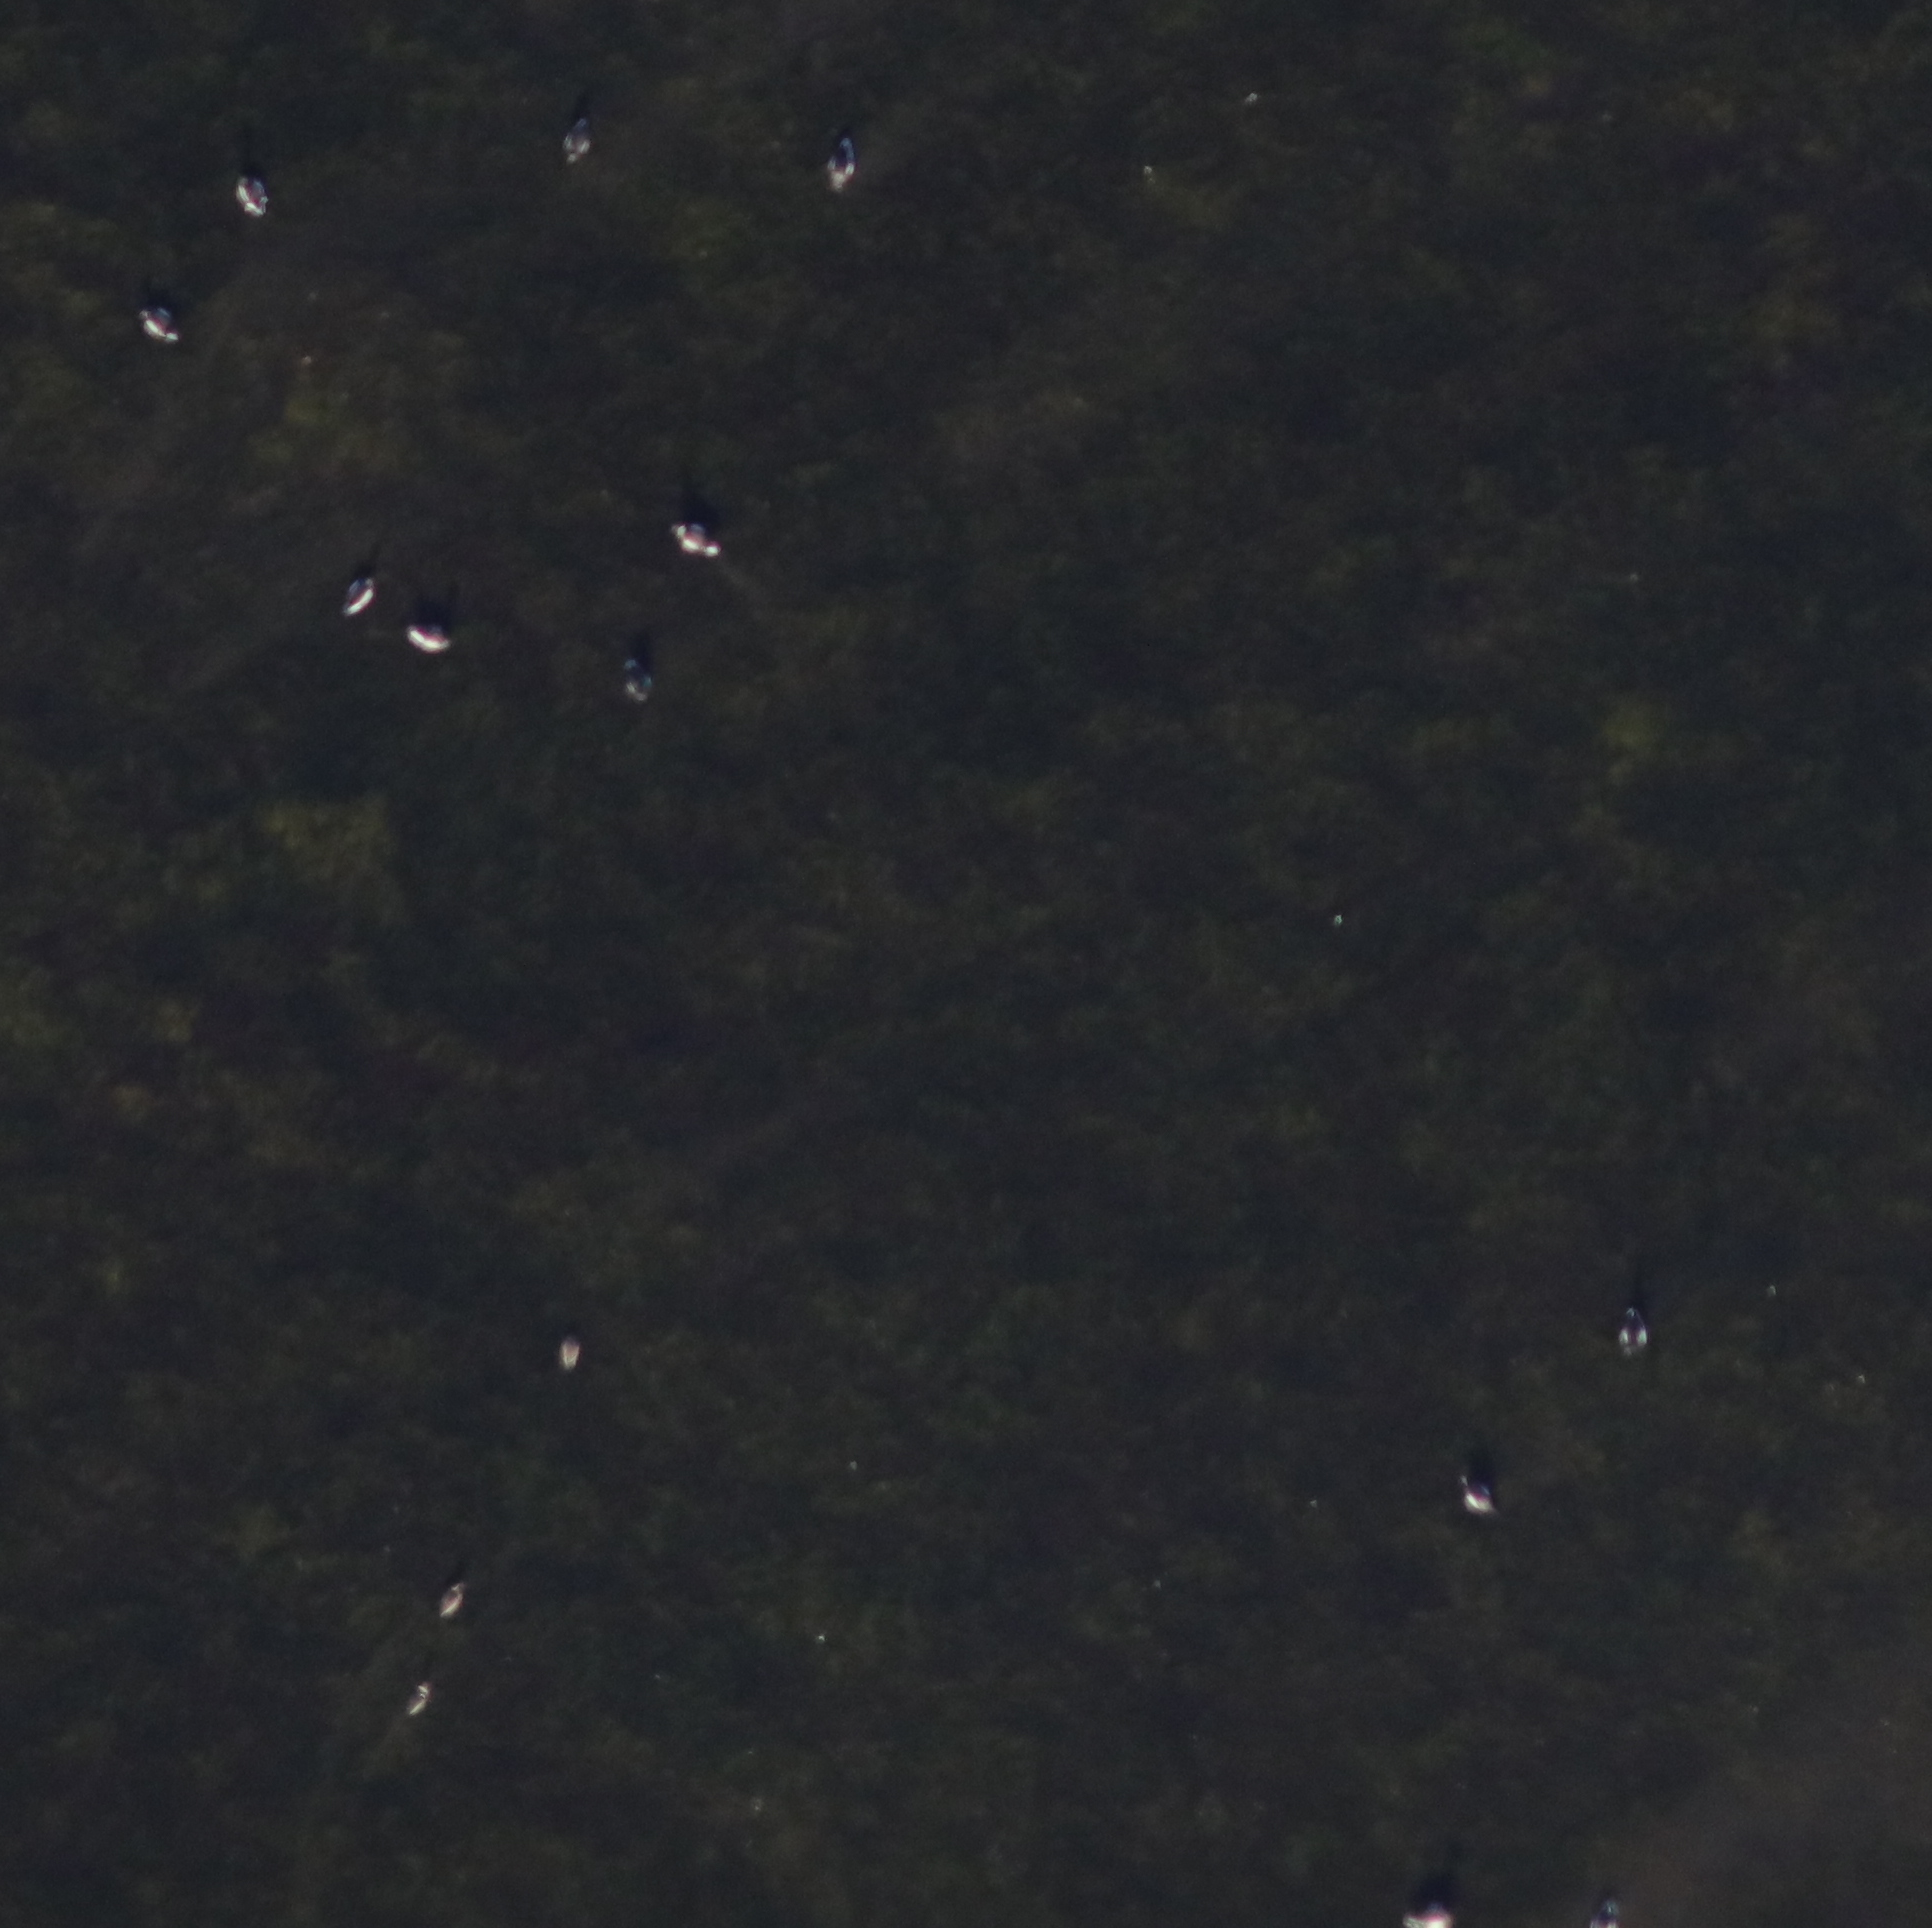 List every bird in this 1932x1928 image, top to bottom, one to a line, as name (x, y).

brant (575, 140)
brant (839, 165)
brant (250, 194)
brant (160, 323)
brant (698, 540)
brant (360, 597)
brant (430, 637)
brant (640, 678)
brant (1634, 1331)
brant (573, 1349)
brant (1478, 1494)
brant (456, 1602)
brant (421, 1702)